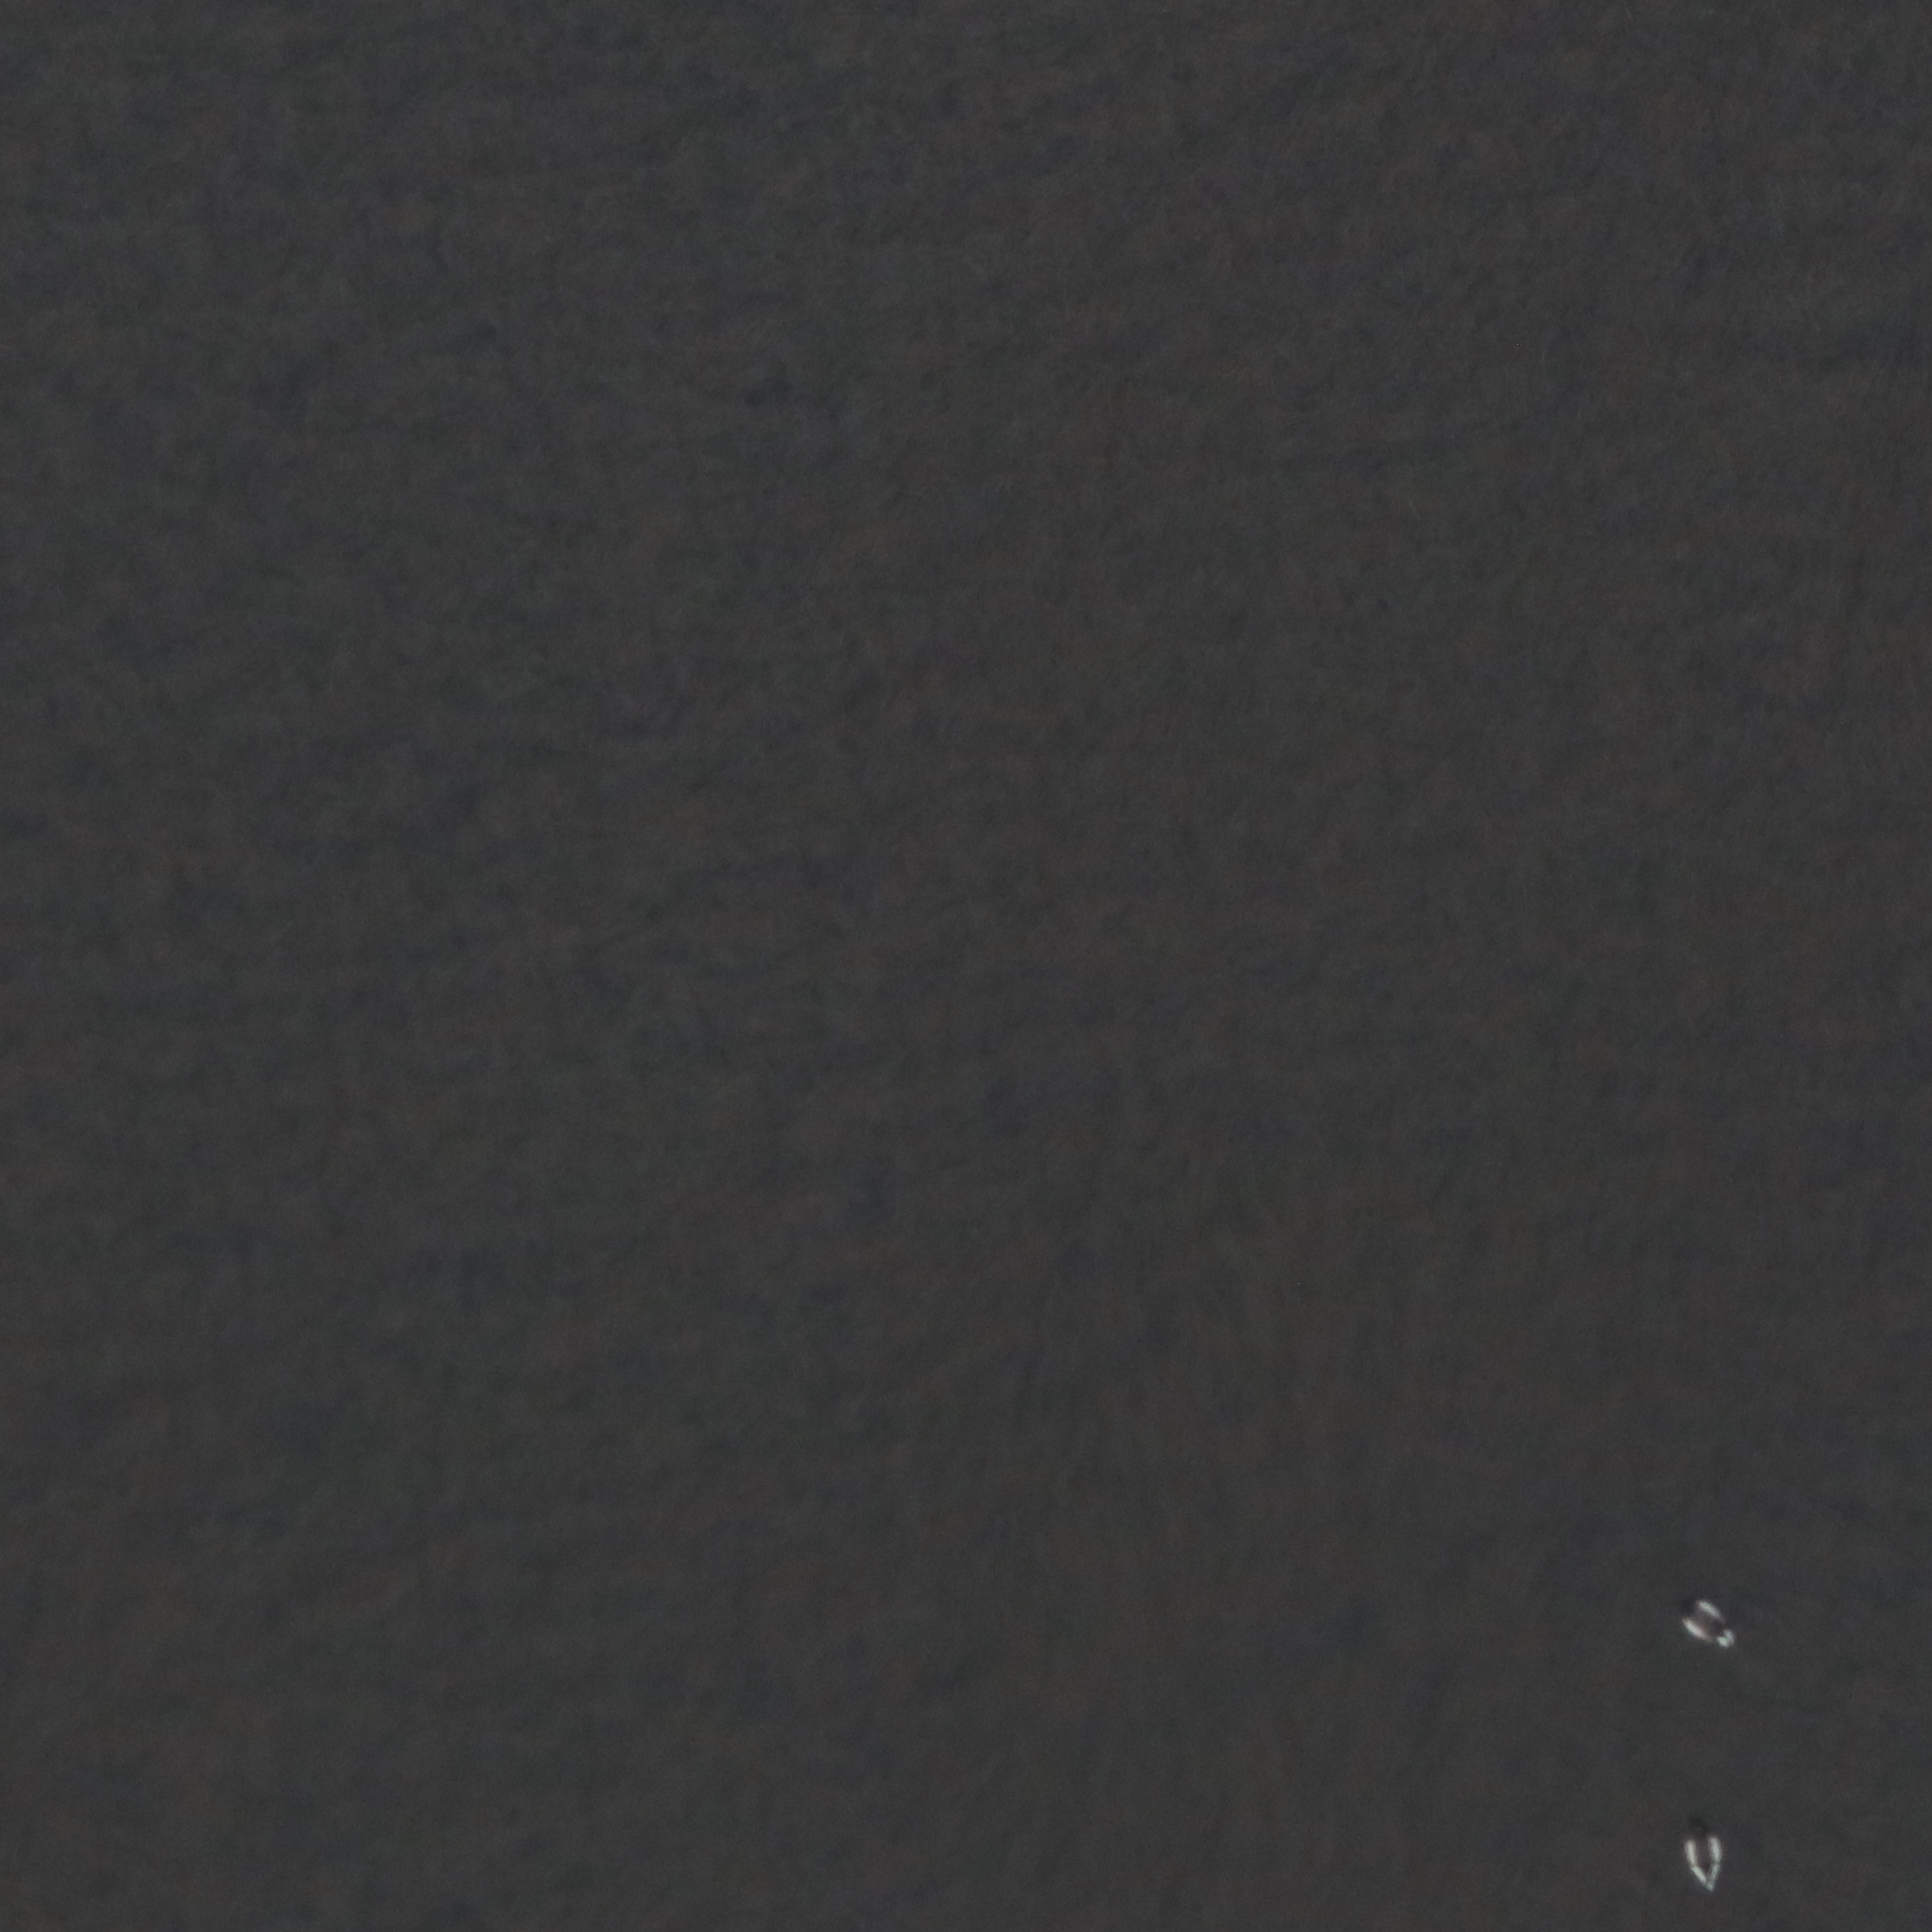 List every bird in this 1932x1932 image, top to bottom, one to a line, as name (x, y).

brant (1706, 1624)
brant (1704, 1856)